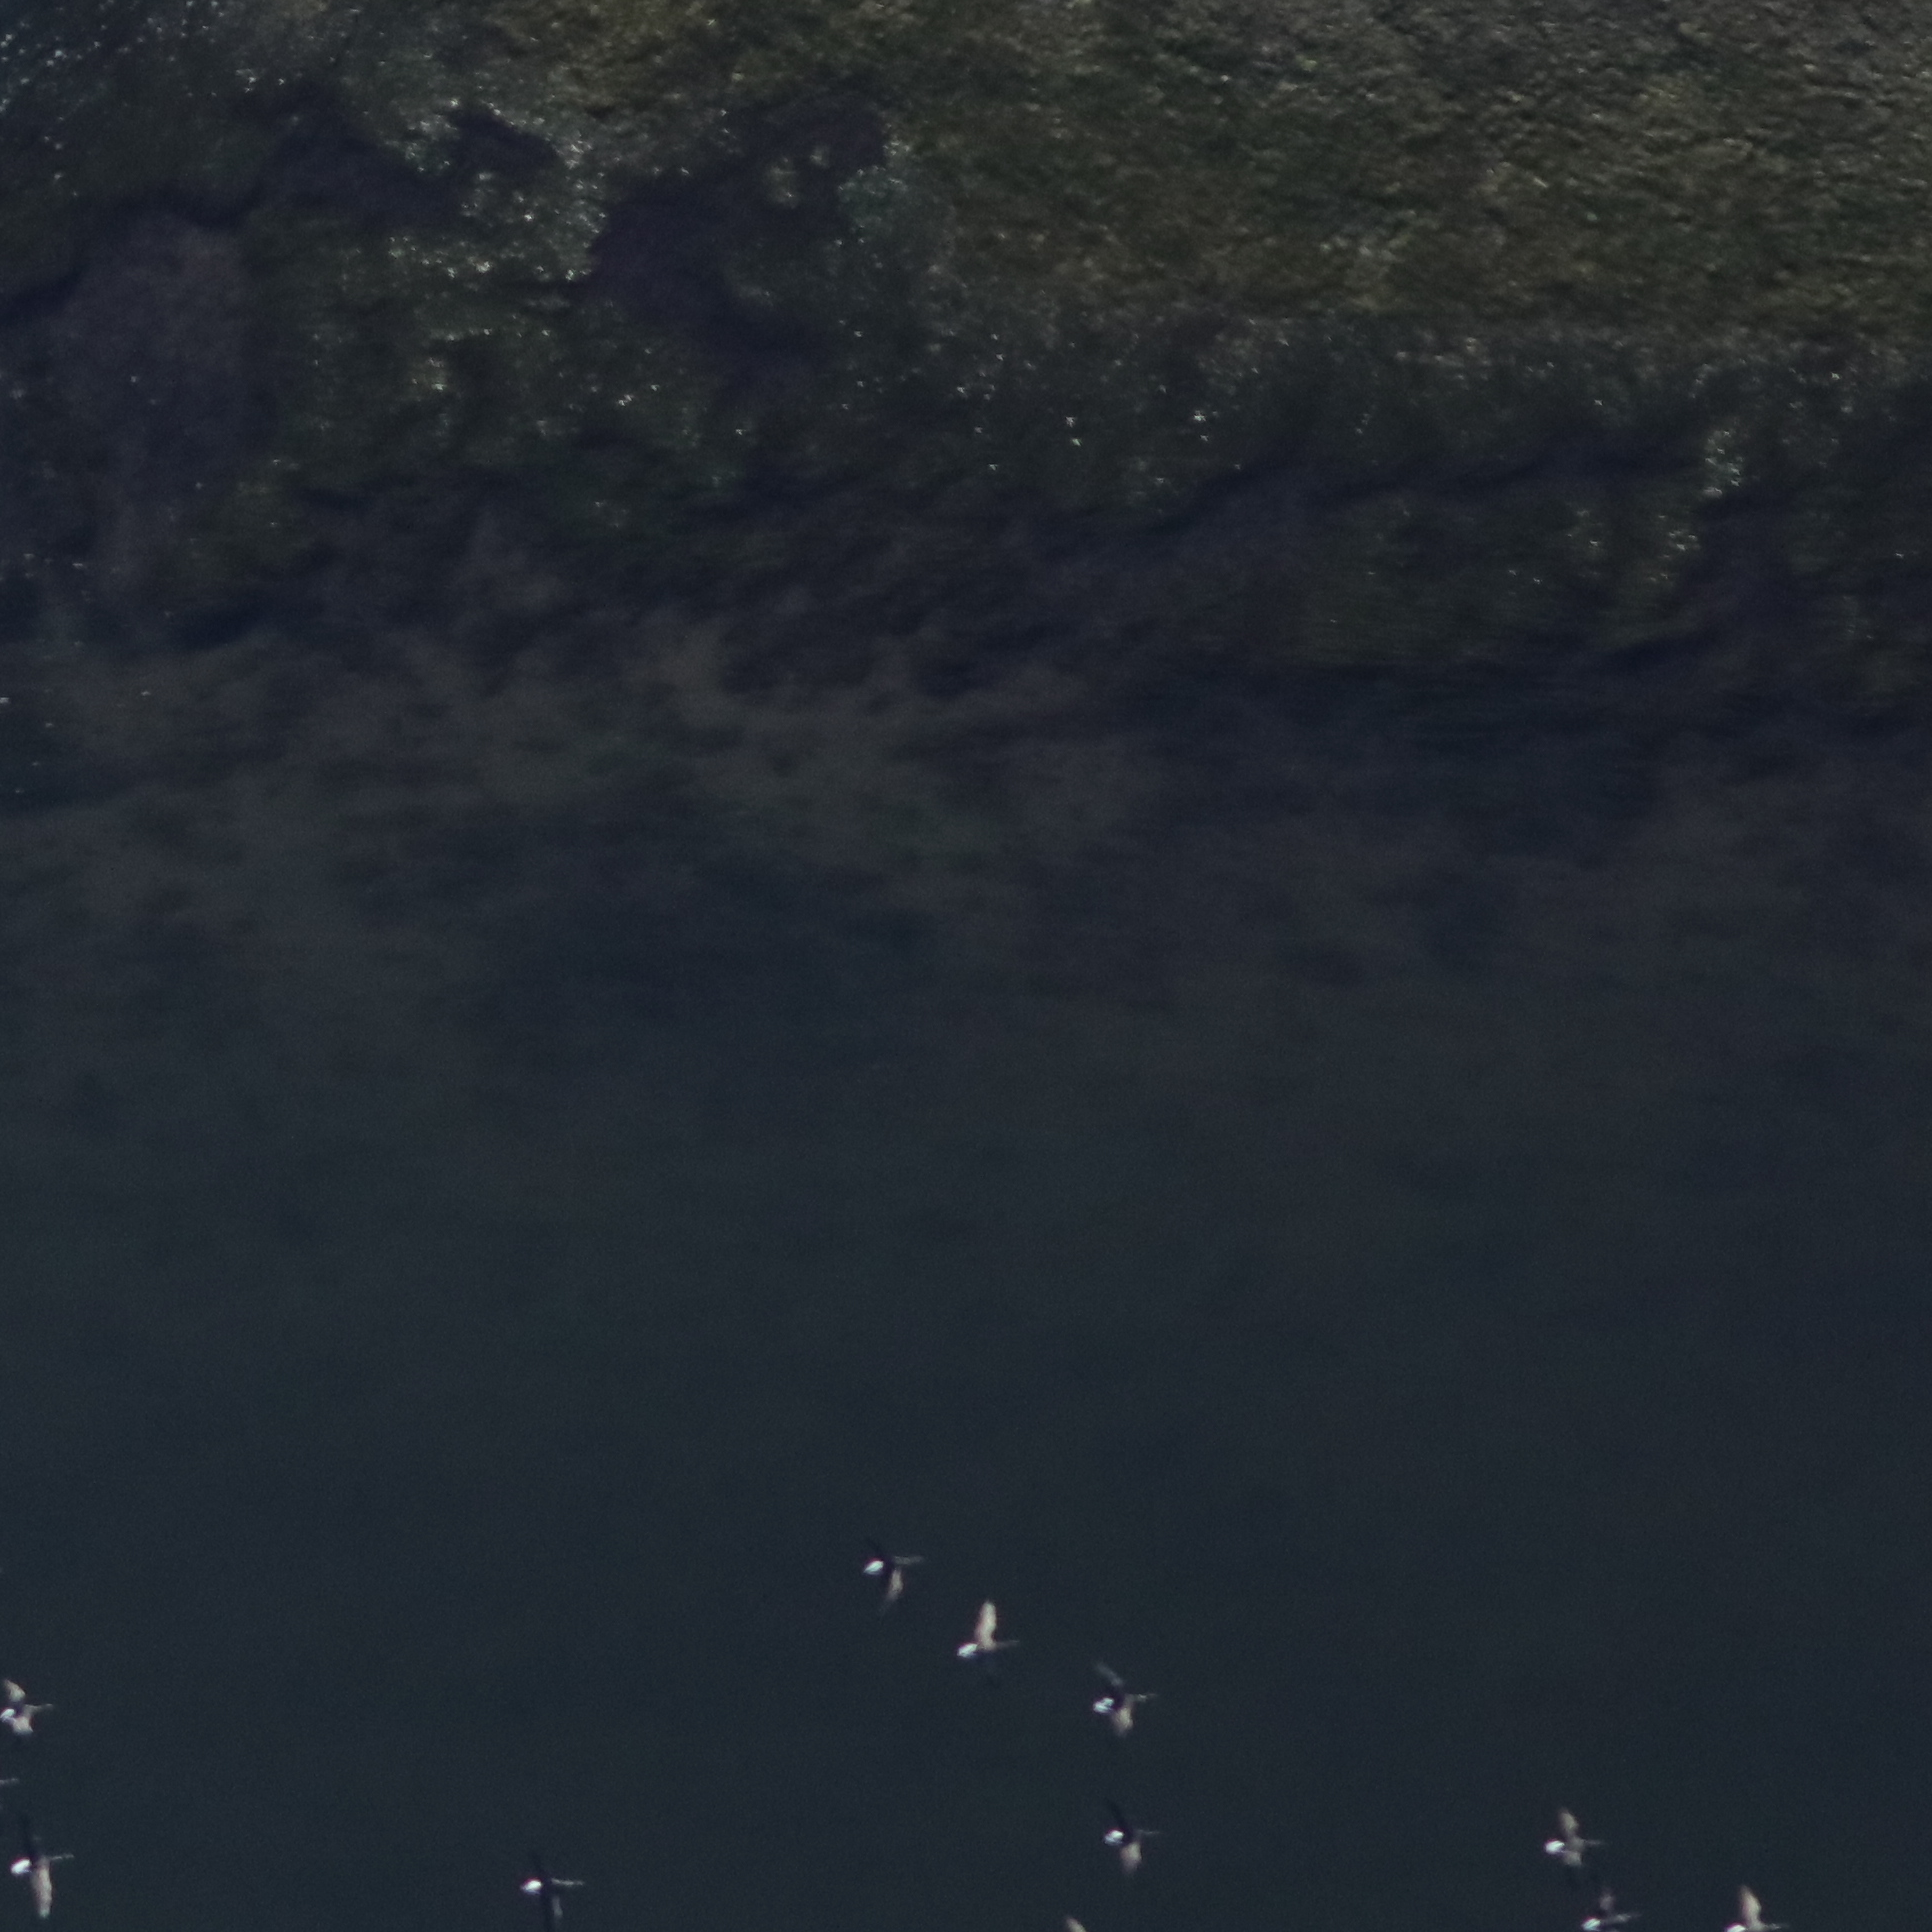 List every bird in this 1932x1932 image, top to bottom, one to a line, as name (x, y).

brant (887, 1568)
brant (990, 1648)
brant (19, 1709)
brant (1123, 1711)
brant (1570, 1833)
brant (1125, 1840)
brant (37, 1878)
brant (549, 1884)
brant (1617, 1928)
brant (1758, 1928)